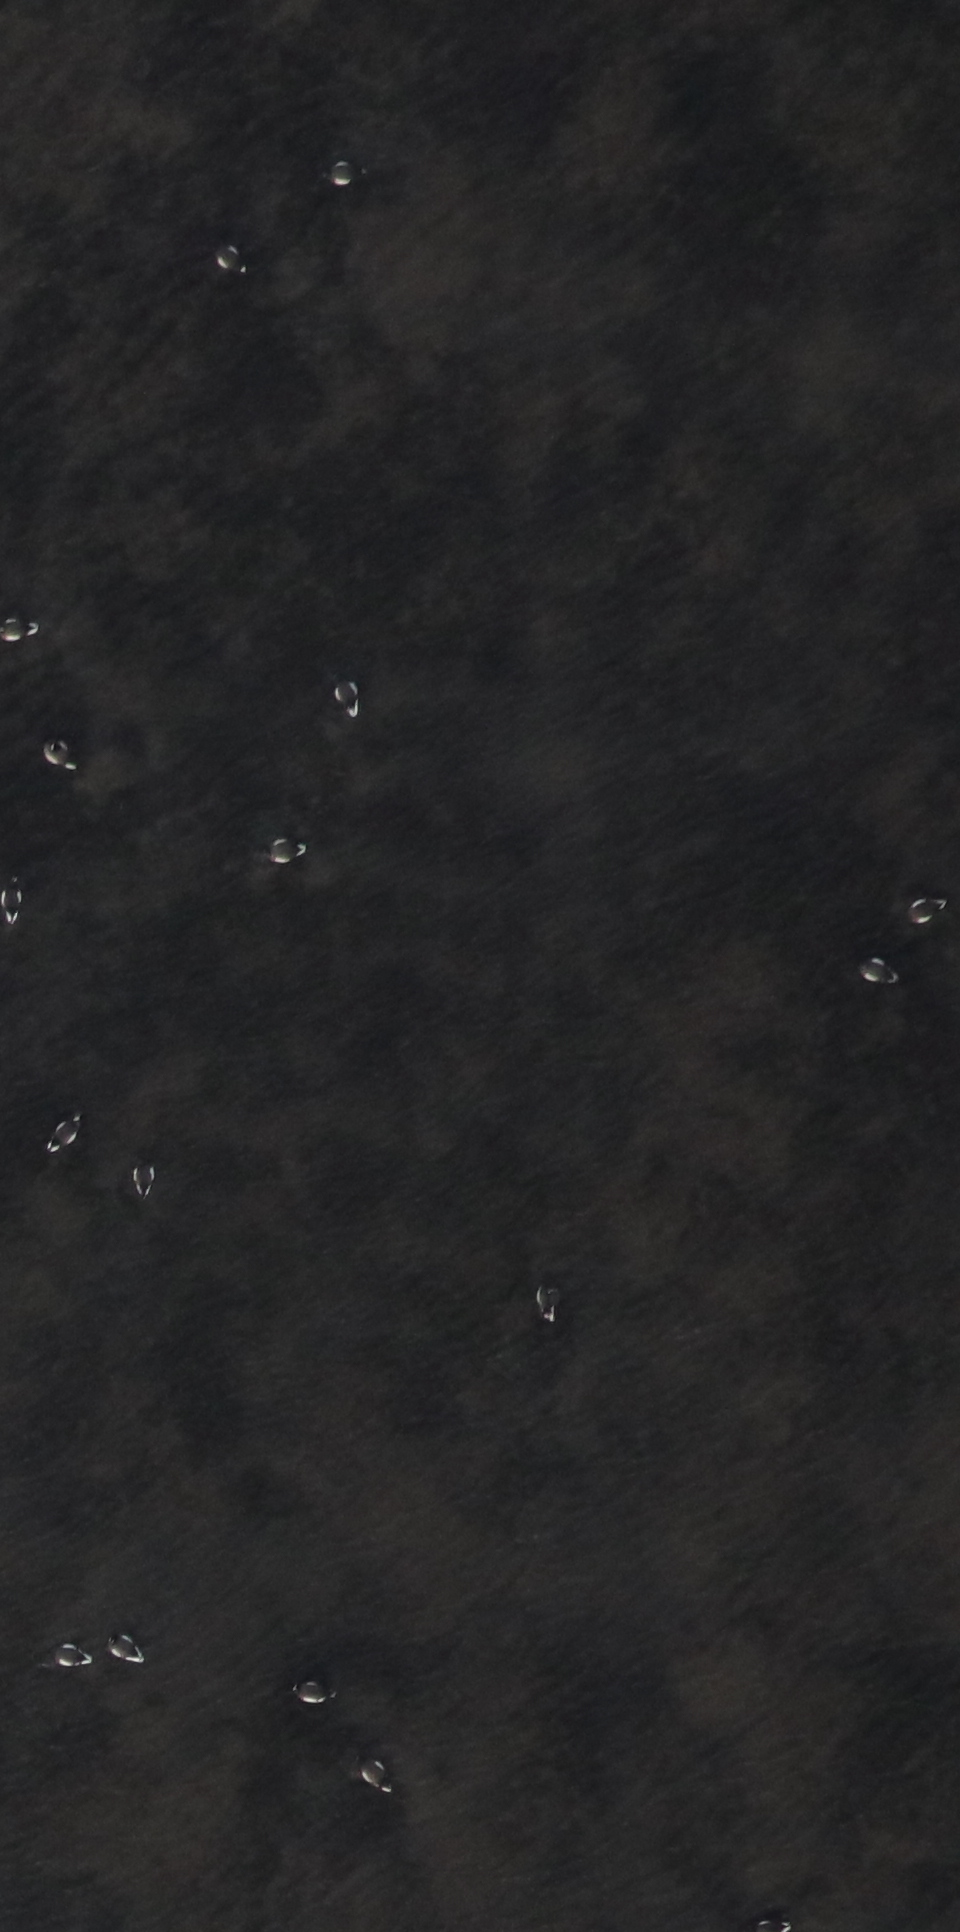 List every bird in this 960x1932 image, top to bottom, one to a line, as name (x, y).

brant (341, 174)
brant (229, 260)
brant (15, 628)
brant (346, 695)
brant (58, 755)
brant (284, 850)
brant (11, 901)
brant (924, 909)
brant (877, 970)
brant (65, 1133)
brant (143, 1178)
brant (547, 1303)
brant (124, 1648)
brant (68, 1656)
brant (312, 1691)
brant (374, 1775)
brant (769, 1928)